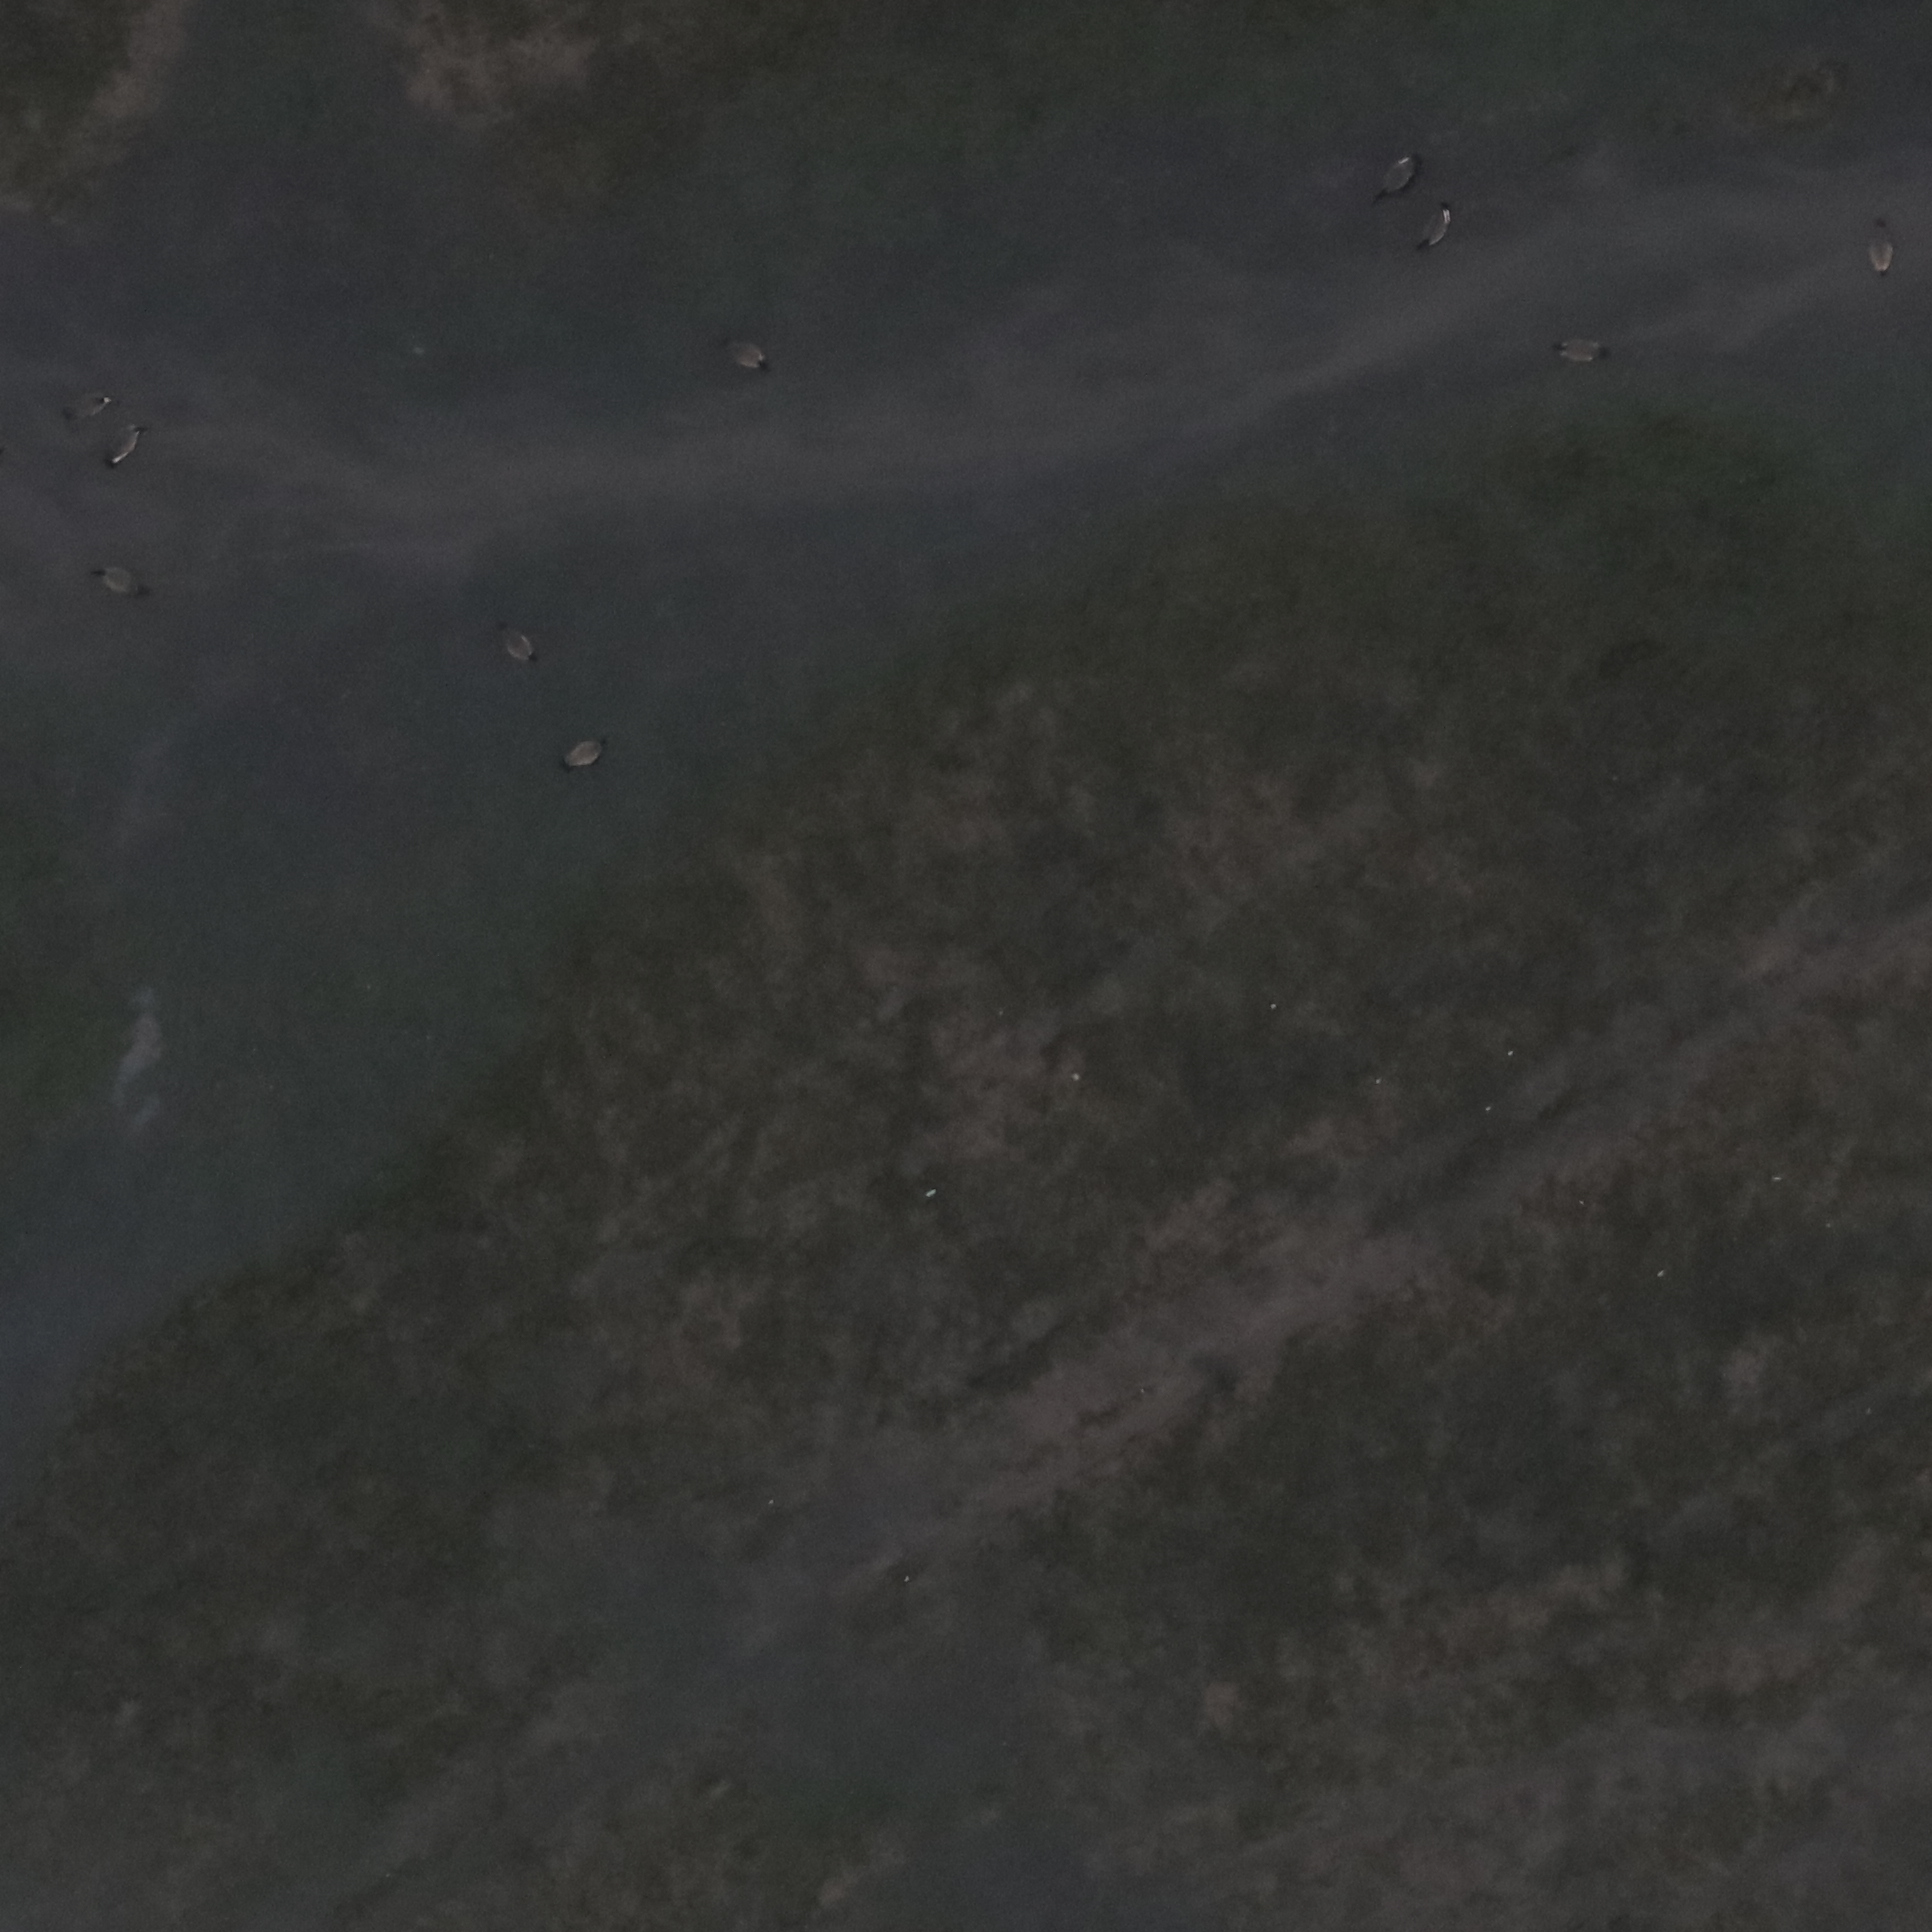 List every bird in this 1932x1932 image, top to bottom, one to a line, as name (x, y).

Canada goose (1395, 172)
Canada goose (1437, 224)
Canada goose (1882, 253)
Canada goose (1587, 350)
Canada goose (740, 352)
Canada goose (73, 405)
Canada goose (125, 441)
Canada goose (113, 578)
Canada goose (511, 641)
Canada goose (584, 752)